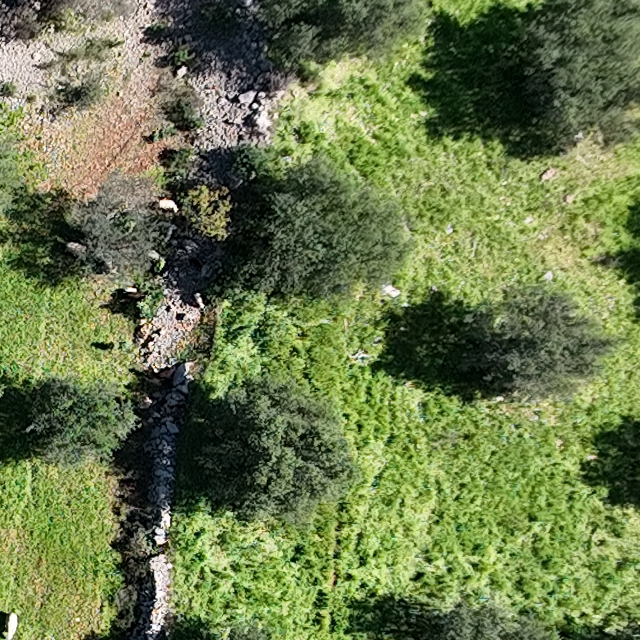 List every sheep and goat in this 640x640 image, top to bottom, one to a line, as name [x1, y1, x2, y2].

sheep [173, 66, 187, 83]
sheep [158, 199, 178, 213]
sheep [149, 226, 176, 242]
sheep [183, 239, 200, 253]
sheep [67, 243, 88, 259]
sheep [147, 250, 161, 261]
sheep [97, 253, 115, 273]
sheep [201, 262, 221, 280]
sheep [124, 287, 143, 298]
sheep [194, 293, 205, 310]
sheep [182, 294, 199, 307]
sheep [136, 321, 154, 343]
sheep [141, 328, 165, 355]
sheep [147, 366, 176, 383]
sheep [5, 612, 18, 639]